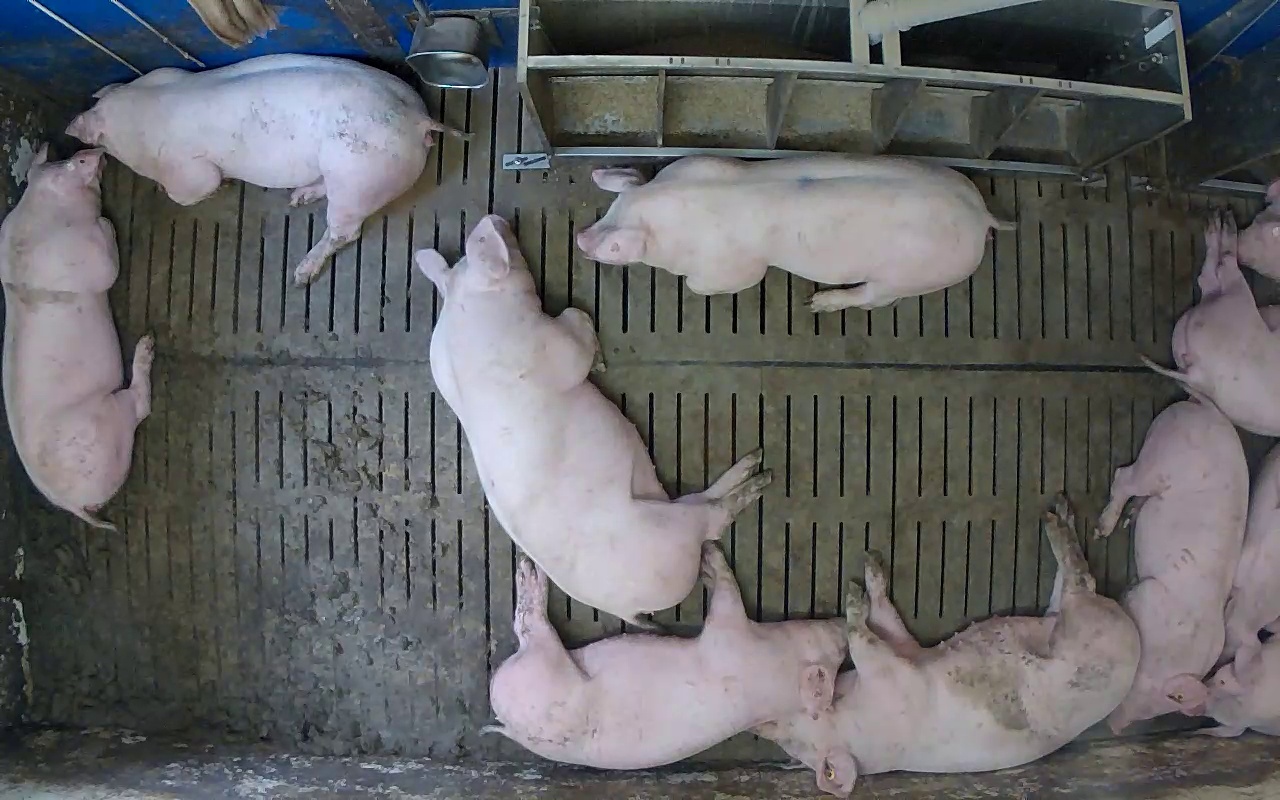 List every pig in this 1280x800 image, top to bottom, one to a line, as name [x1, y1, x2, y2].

pig [68, 53, 473, 289]
pig [0, 140, 156, 531]
pig [577, 154, 1015, 318]
pig [1238, 181, 1279, 283]
pig [1139, 205, 1279, 441]
pig [417, 212, 775, 633]
pig [1090, 382, 1250, 738]
pig [1214, 446, 1279, 695]
pig [746, 493, 1144, 796]
pig [476, 541, 851, 767]
pig [1179, 632, 1279, 739]